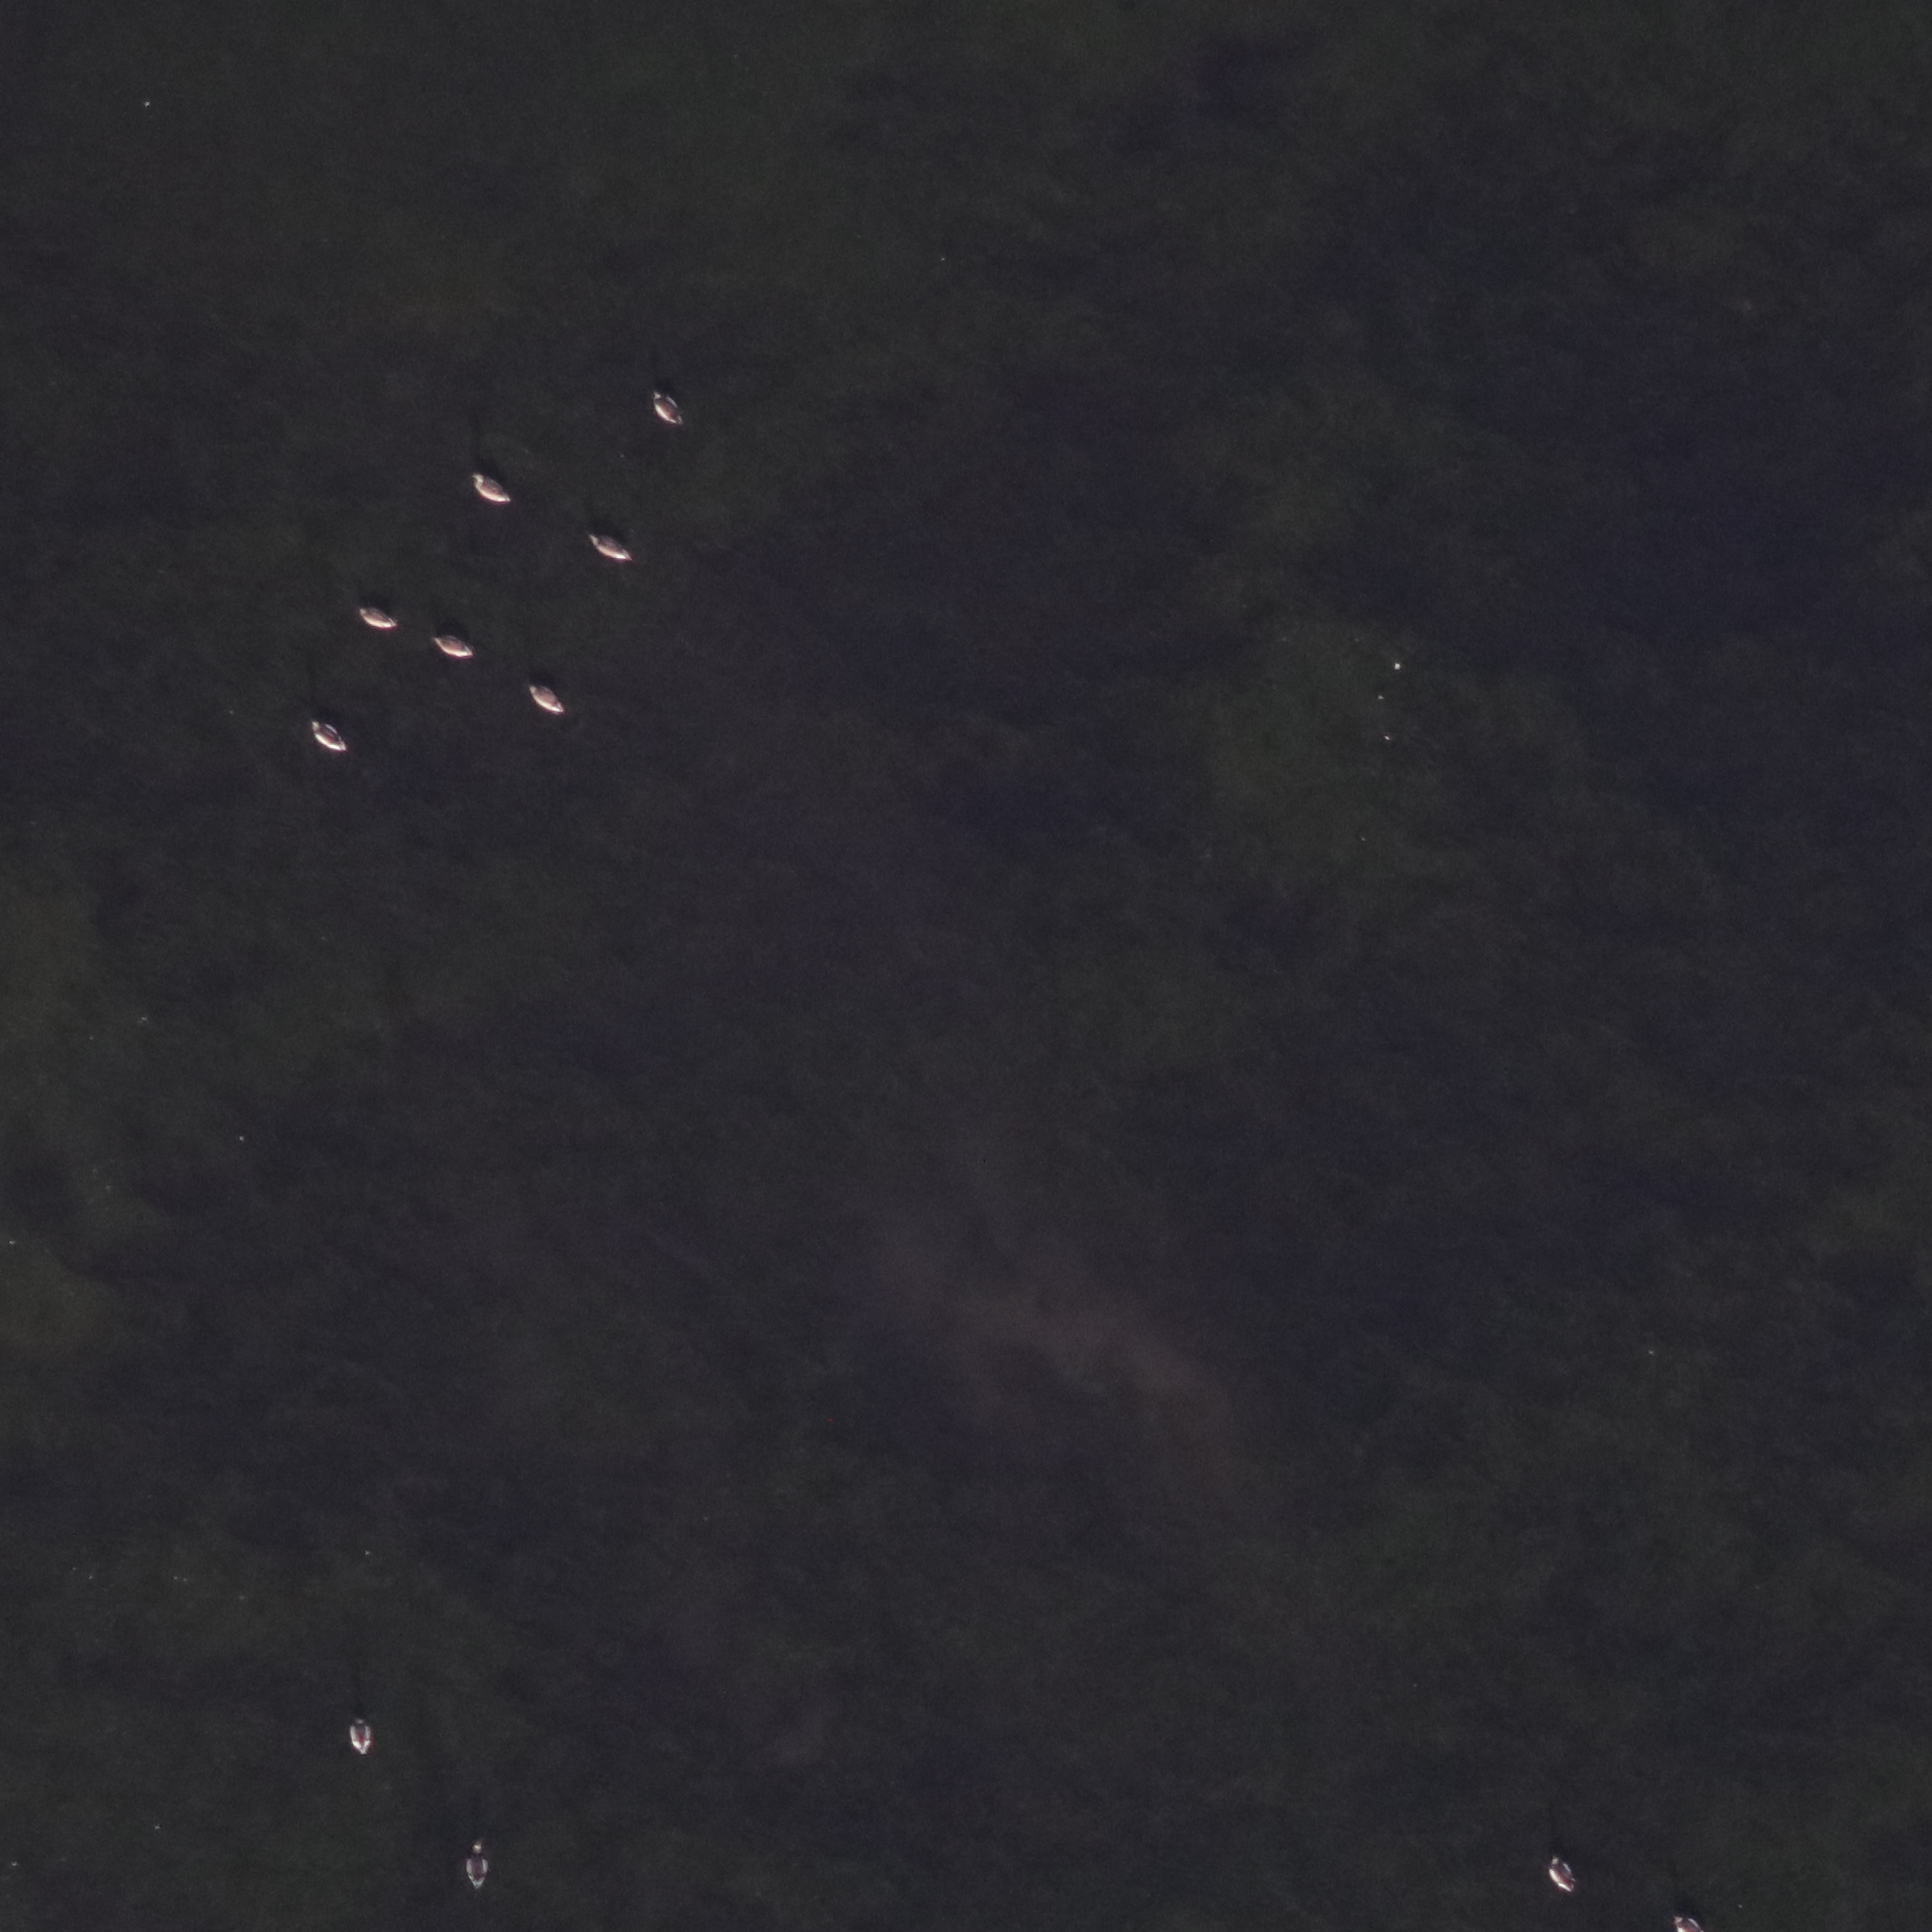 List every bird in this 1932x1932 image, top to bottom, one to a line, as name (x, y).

brant (674, 408)
brant (492, 492)
brant (618, 540)
brant (380, 608)
brant (449, 653)
brant (545, 698)
brant (321, 742)
brant (360, 1735)
brant (475, 1867)
brant (1563, 1876)
brant (1691, 1931)